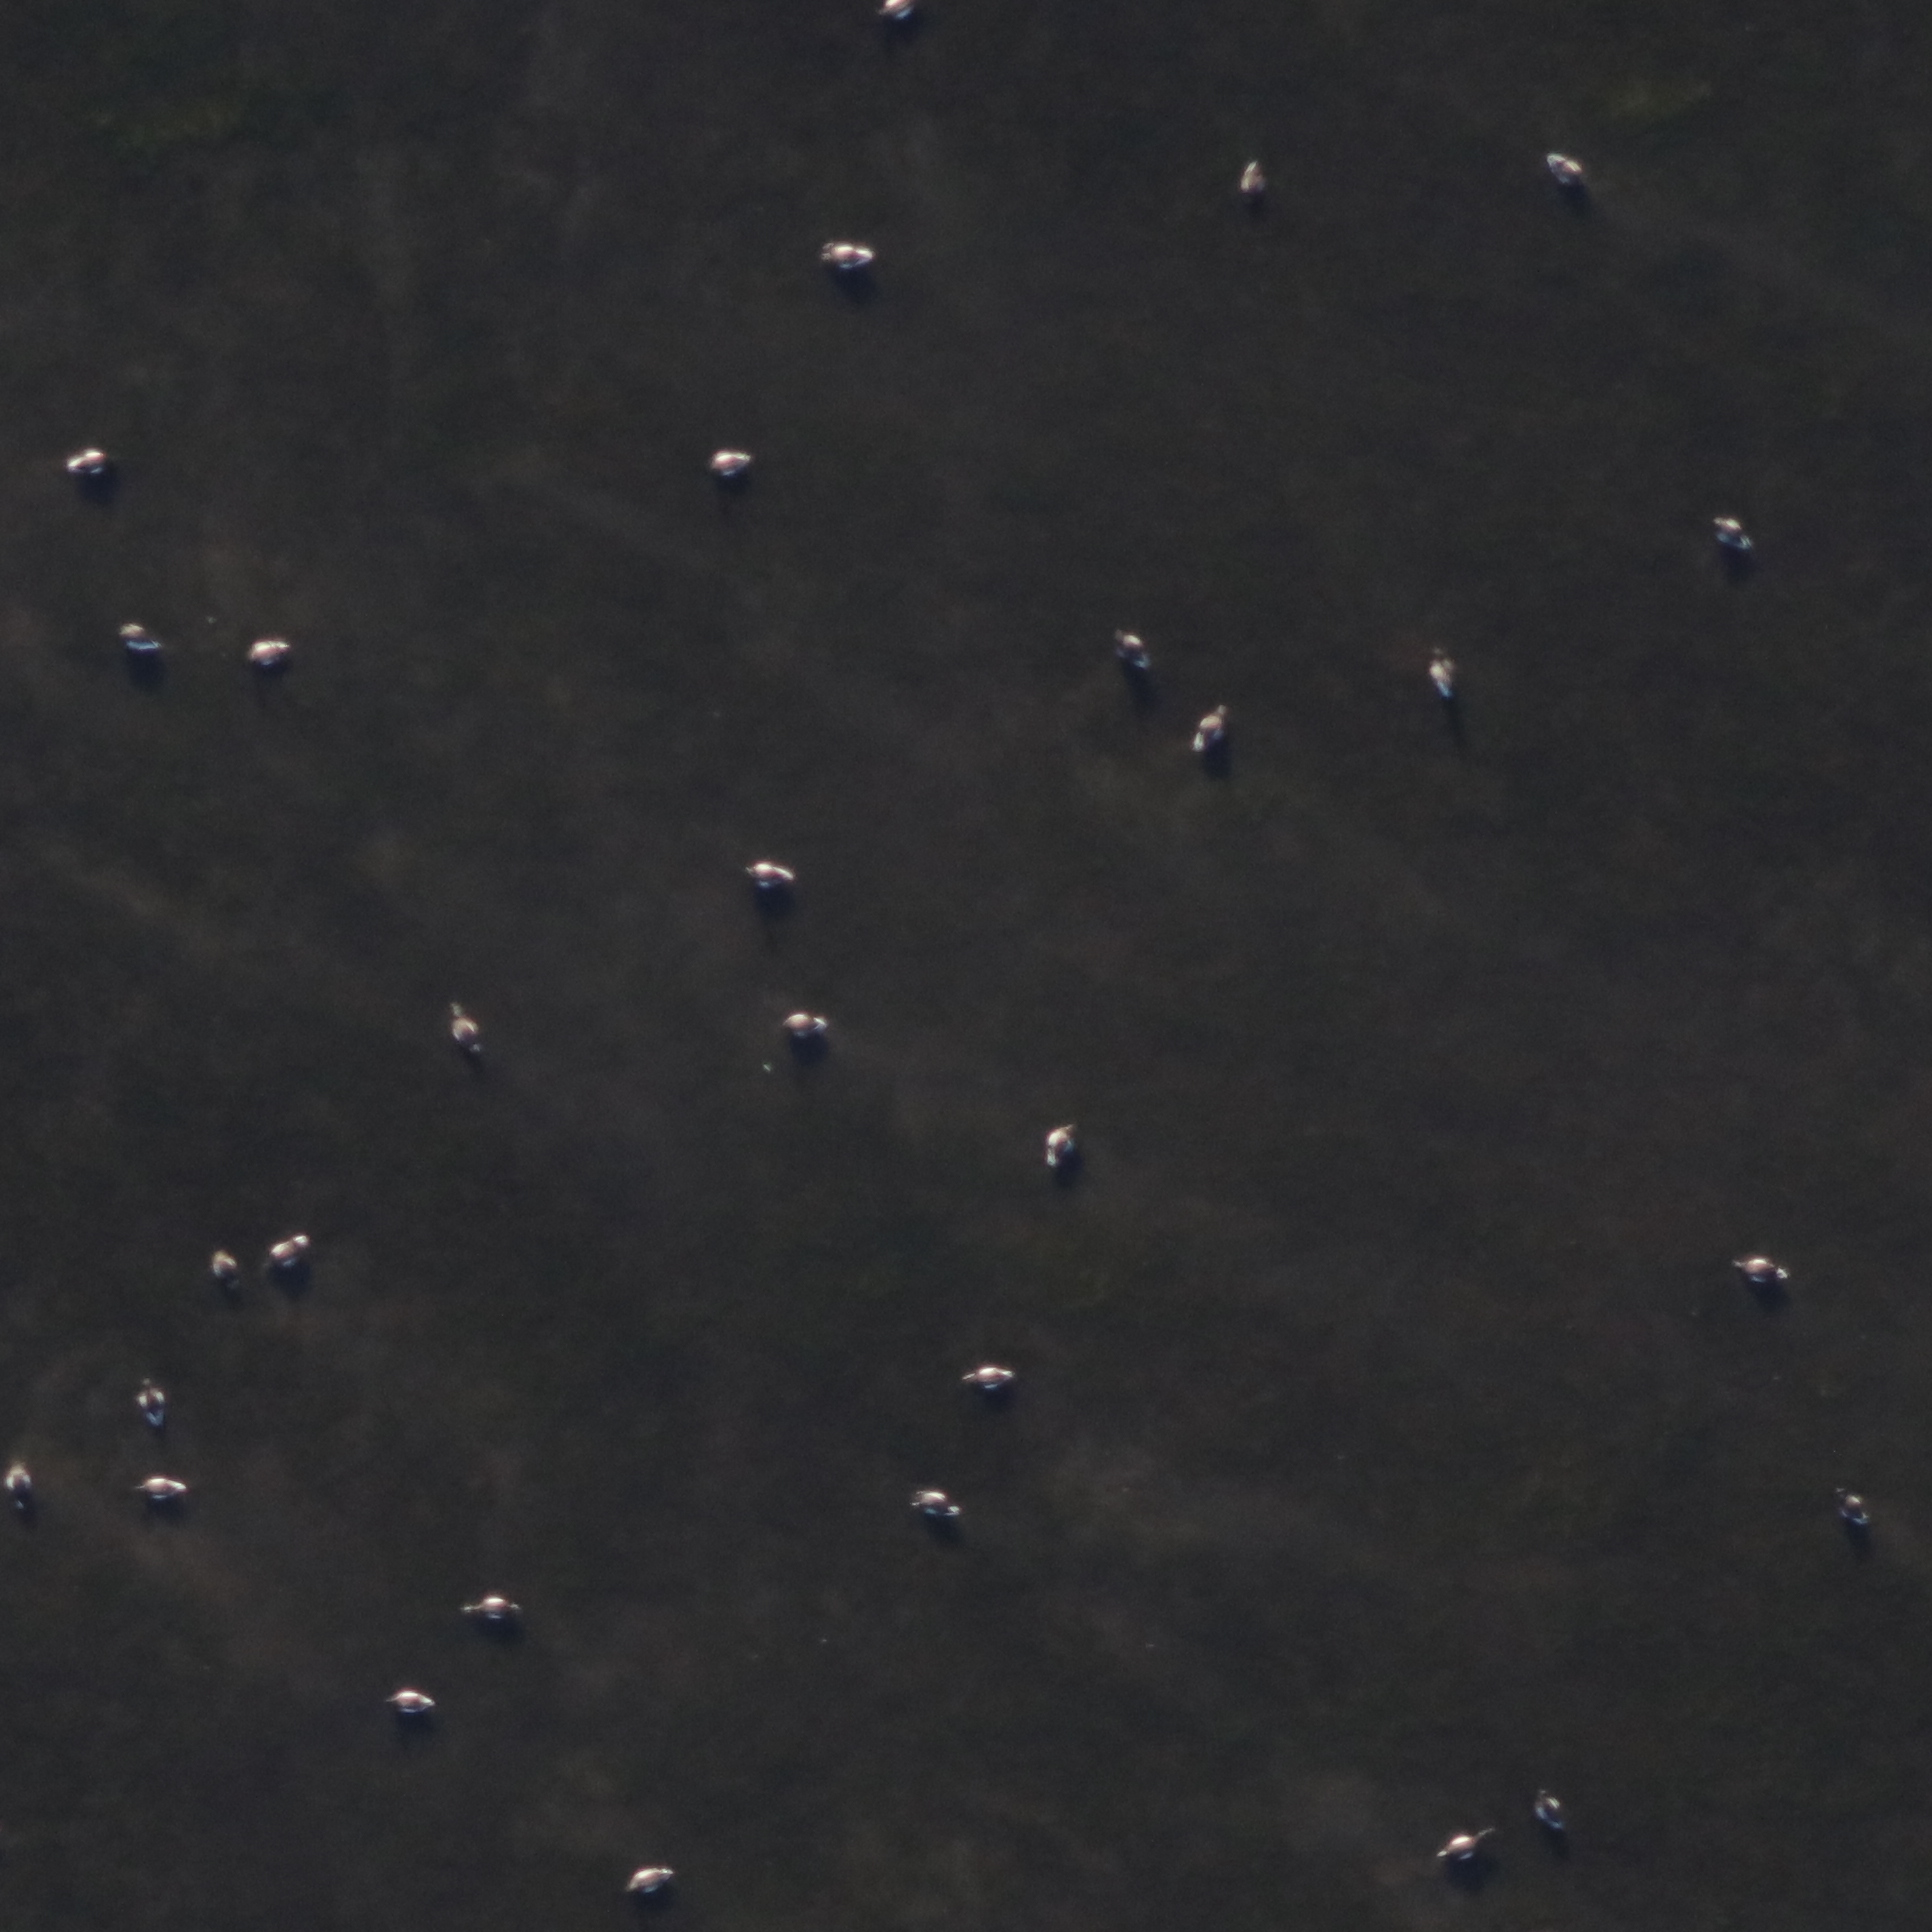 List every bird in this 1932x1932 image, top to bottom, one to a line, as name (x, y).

brant (898, 9)
brant (1567, 173)
brant (1257, 182)
brant (845, 259)
brant (728, 461)
brant (89, 470)
brant (1731, 534)
brant (145, 645)
brant (1132, 651)
brant (267, 654)
brant (1446, 682)
brant (1215, 720)
brant (769, 876)
brant (802, 1025)
brant (465, 1033)
brant (1061, 1143)
brant (287, 1255)
brant (1761, 1271)
brant (223, 1273)
brant (990, 1378)
brant (152, 1402)
brant (17, 1483)
brant (161, 1488)
brant (935, 1505)
brant (1851, 1510)
brant (493, 1609)
brant (410, 1704)
brant (1549, 1811)
brant (1464, 1848)
brant (651, 1881)